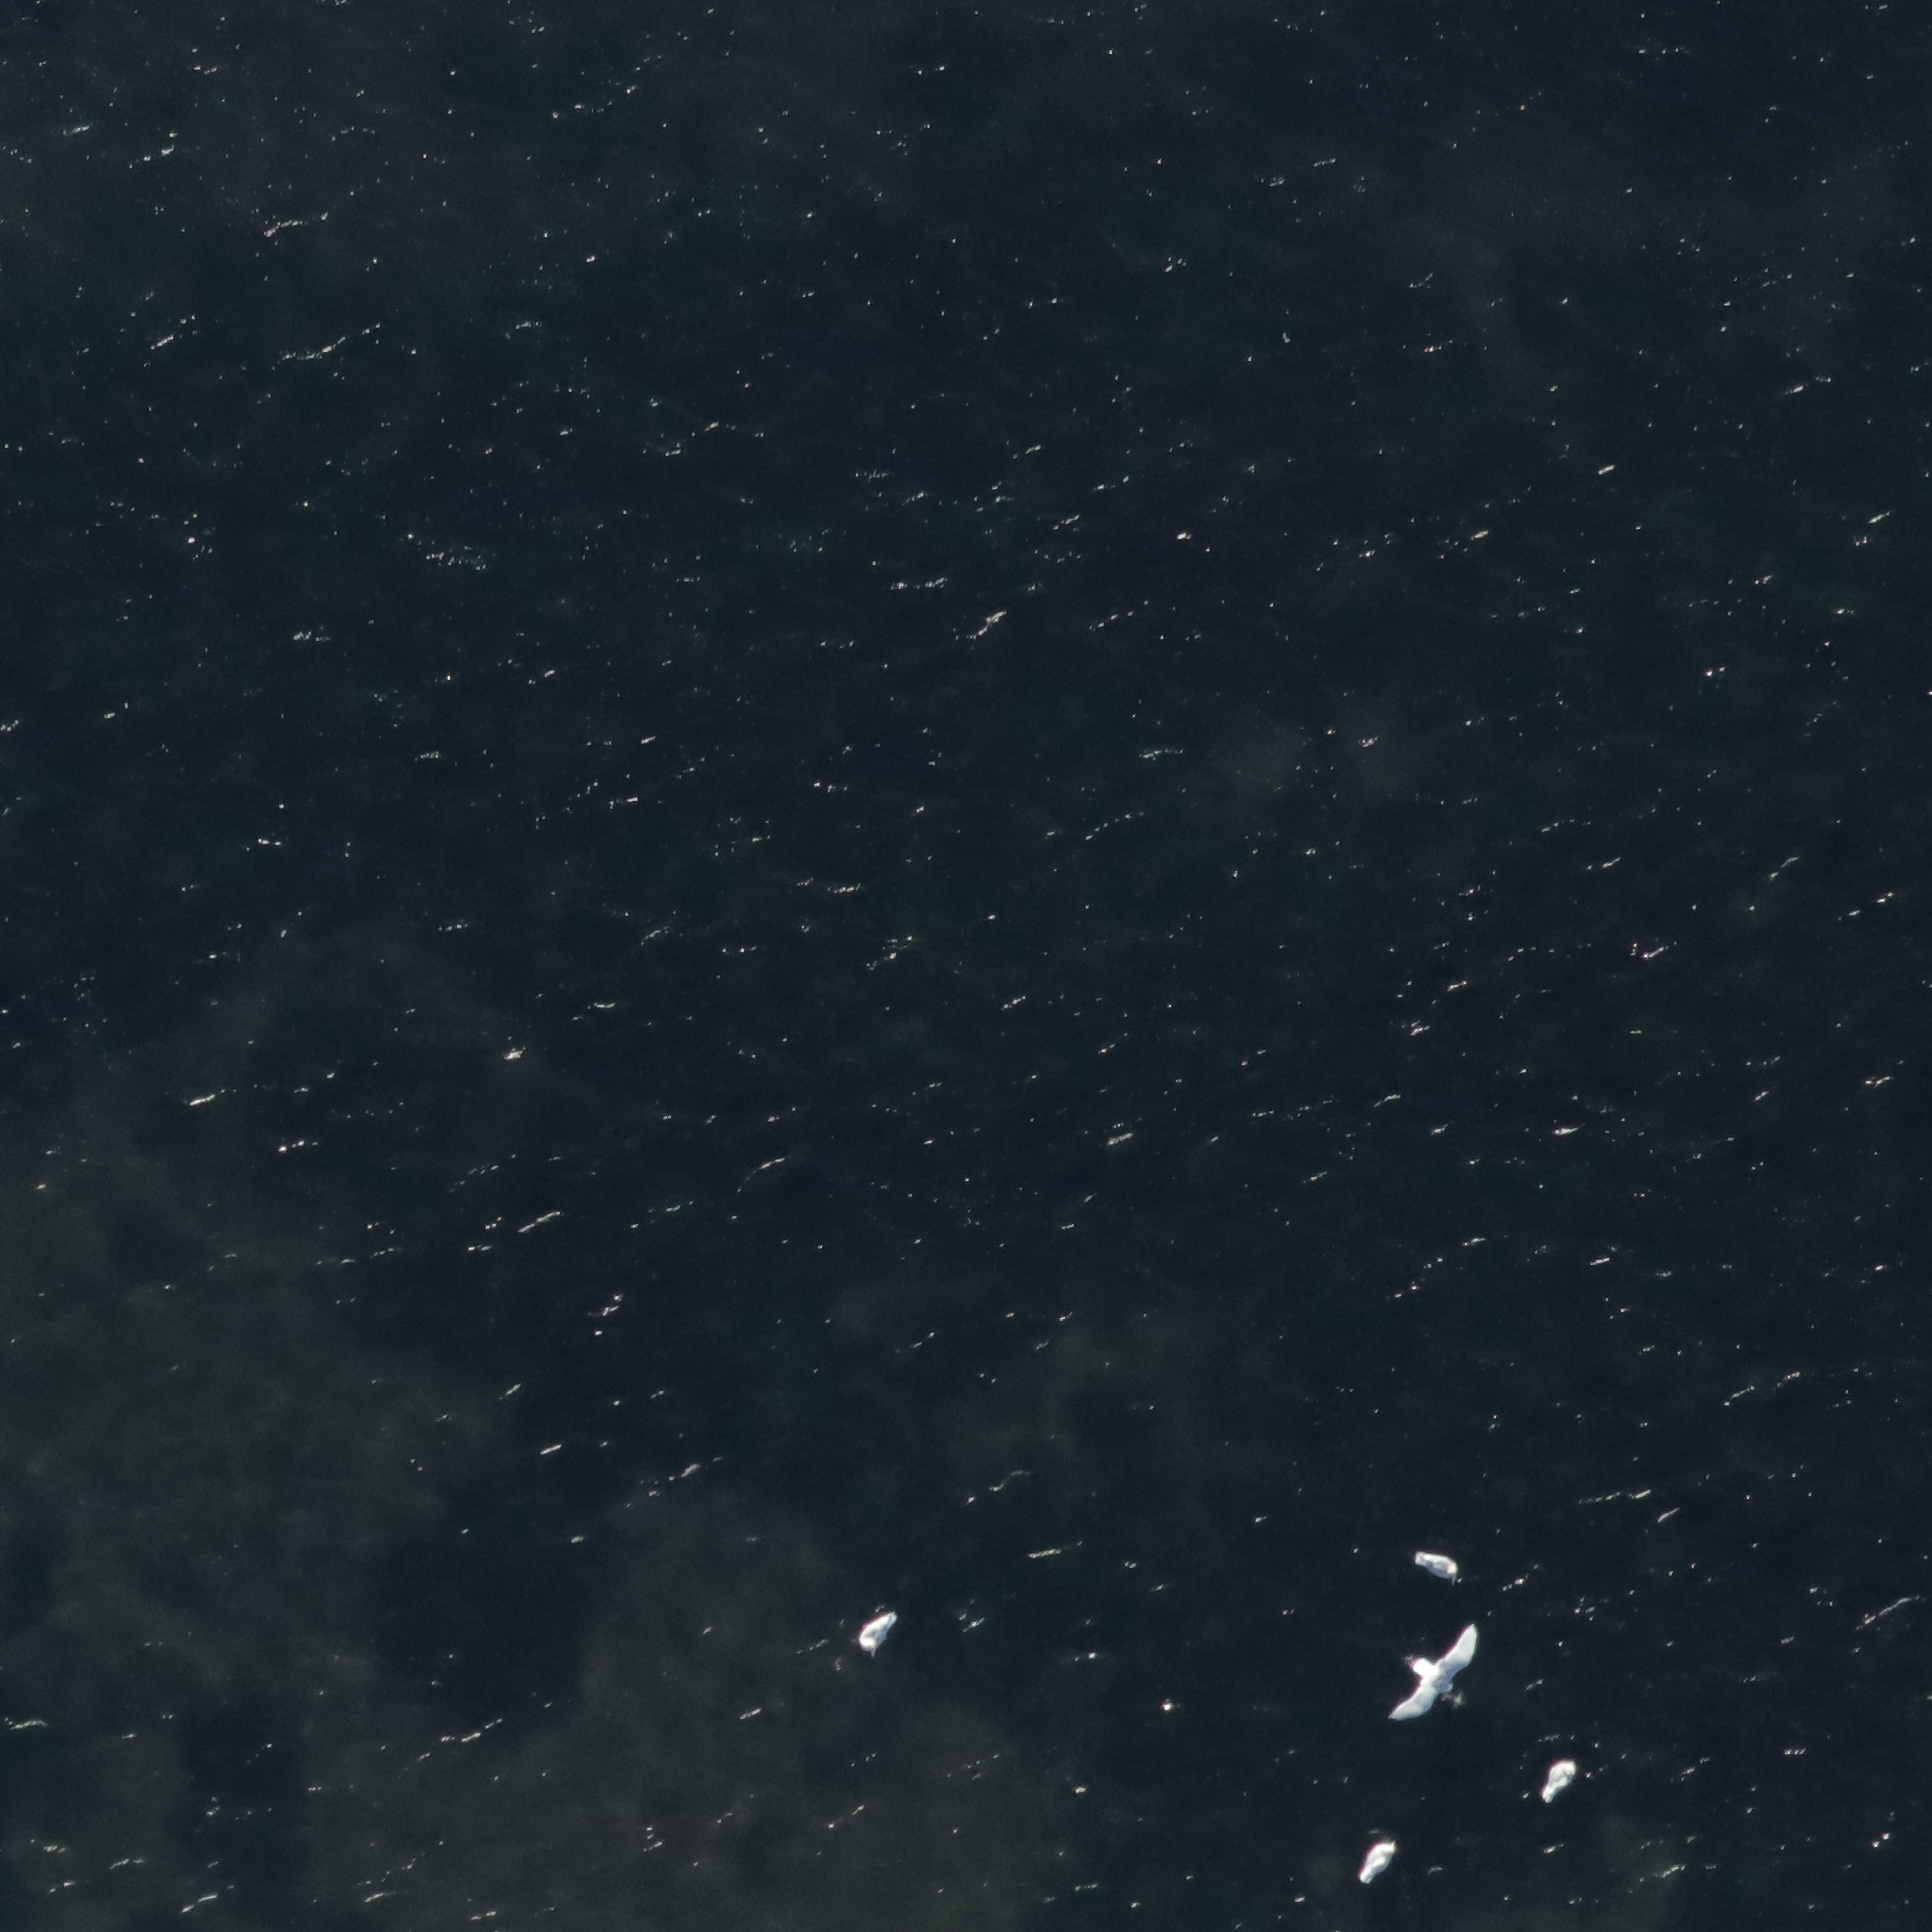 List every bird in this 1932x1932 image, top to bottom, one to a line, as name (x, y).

gull (1435, 1565)
gull (875, 1634)
gull (1435, 1675)
gull (1562, 1779)
gull (1379, 1860)